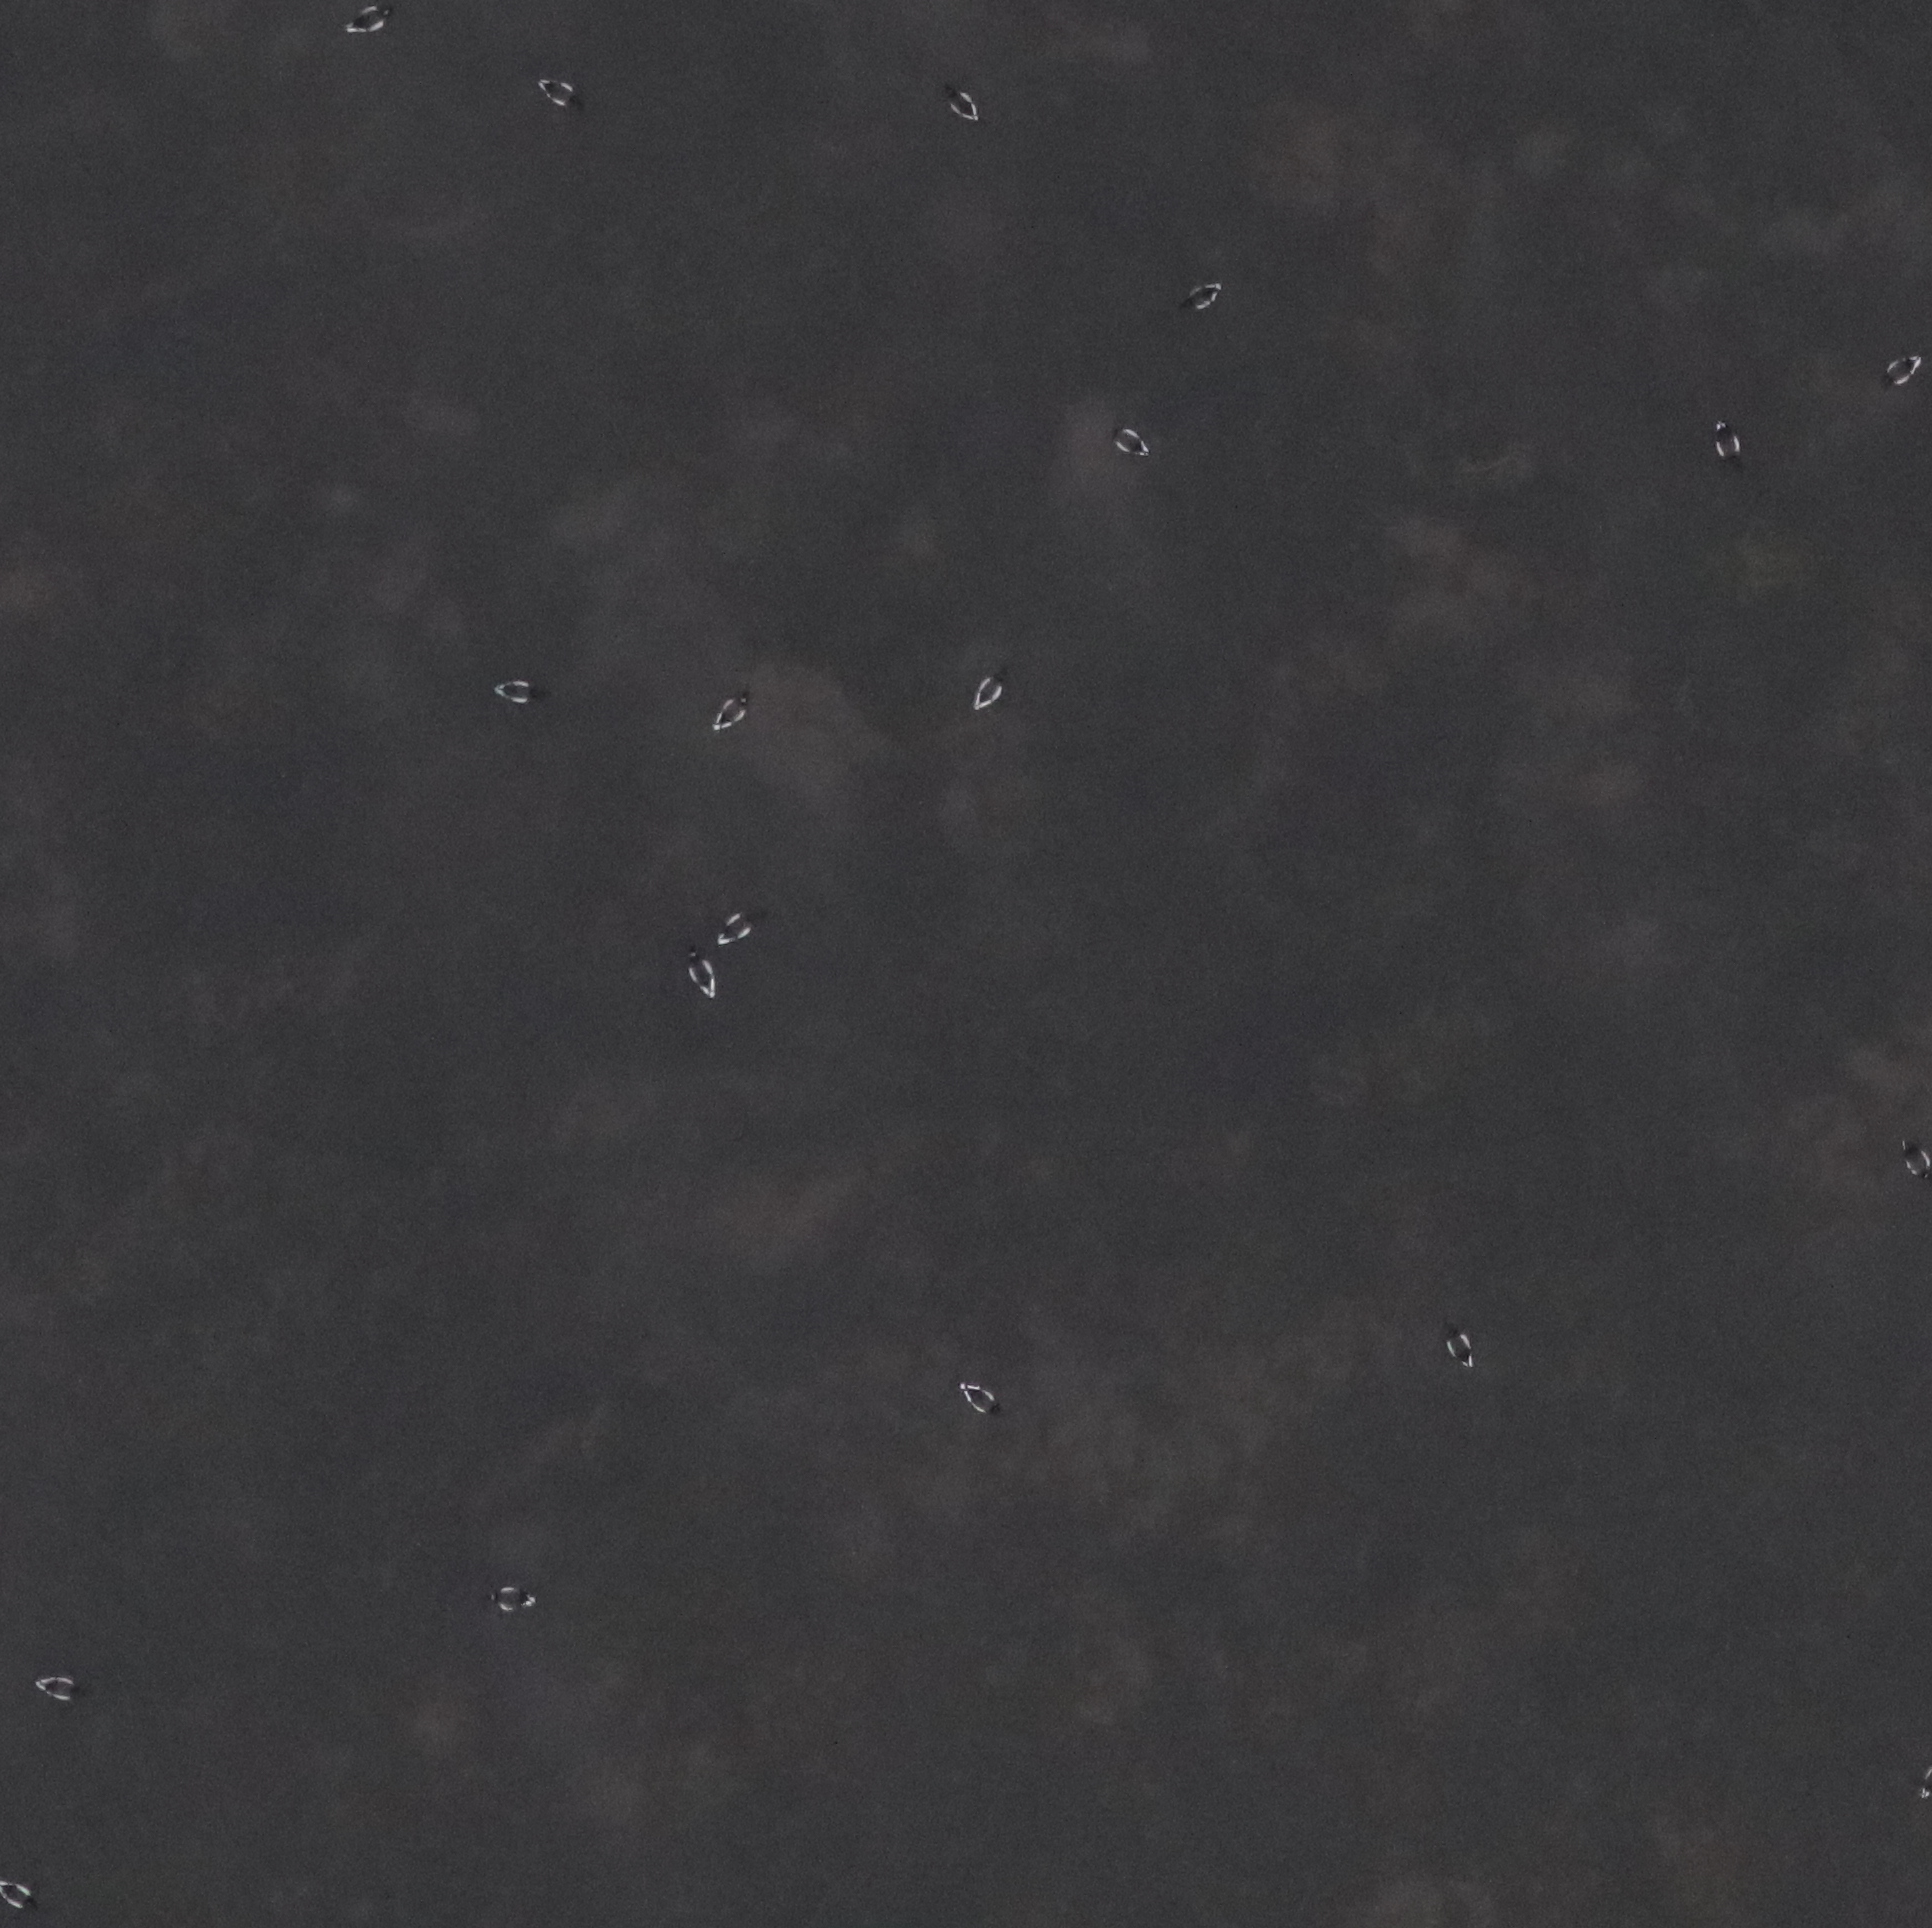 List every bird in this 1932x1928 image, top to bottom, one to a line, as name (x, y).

brant (370, 19)
brant (559, 93)
brant (962, 106)
brant (1201, 296)
brant (1902, 371)
brant (1130, 443)
brant (1729, 444)
brant (989, 690)
brant (518, 691)
brant (731, 712)
brant (734, 929)
brant (701, 973)
brant (1919, 1162)
brant (1460, 1345)
brant (980, 1400)
brant (513, 1599)
brant (58, 1688)
brant (16, 1896)